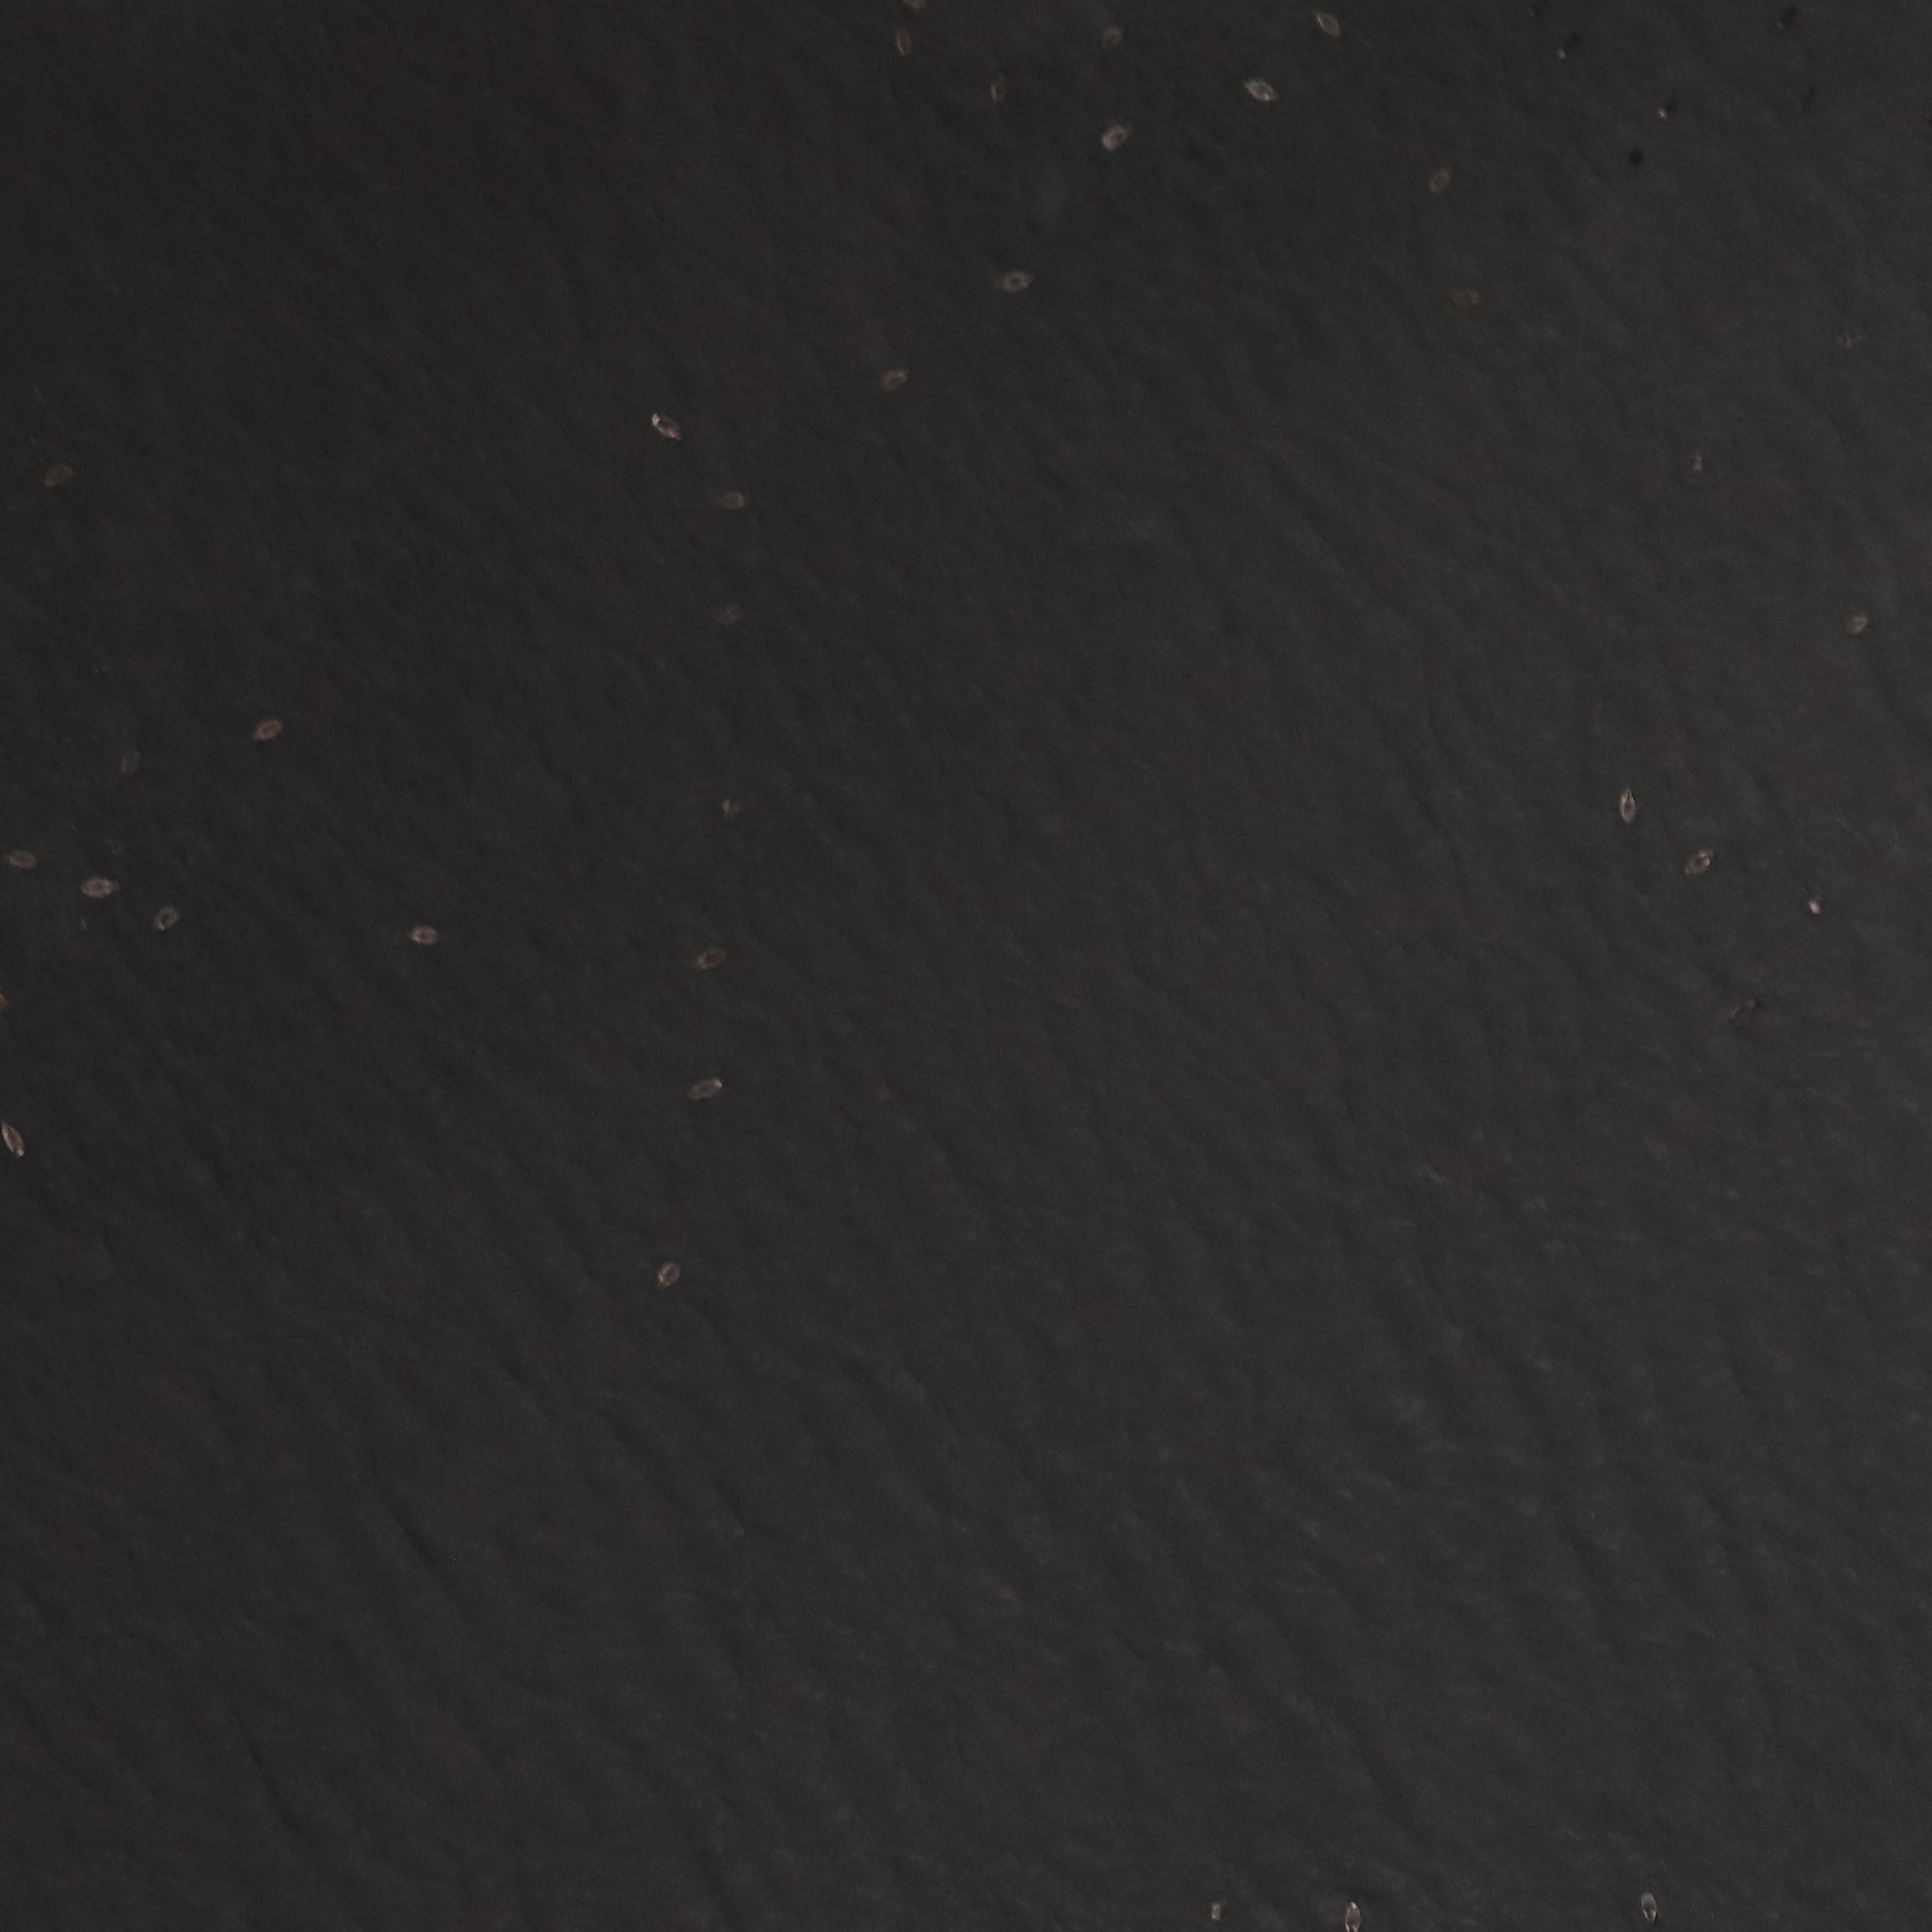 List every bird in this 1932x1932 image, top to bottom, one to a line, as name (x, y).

other bird (1528, 8)
other bird (1782, 19)
other bird (1331, 25)
other bird (1112, 36)
other bird (905, 39)
other bird (1562, 52)
other bird (1266, 88)
other bird (999, 92)
other bird (1805, 100)
other bird (1662, 116)
other bird (1930, 123)
other bird (1116, 137)
other bird (1634, 155)
other bird (1440, 181)
other bird (1015, 281)
other bird (1469, 295)
other bird (1850, 338)
other bird (894, 378)
other bird (667, 428)
other bird (1698, 466)
other bird (58, 472)
other bird (732, 500)
other bird (729, 615)
other bird (1855, 627)
other bird (273, 727)
other bird (133, 765)
other bird (730, 802)
other bird (1628, 807)
other bird (23, 856)
other bird (1697, 864)
other bird (98, 887)
other bird (1814, 909)
other bird (167, 916)
other bird (432, 936)
other bird (718, 959)
other bird (1742, 1014)
other bird (702, 1090)
other bird (13, 1134)
other bird (669, 1278)
other bird (1651, 1906)
other bird (1215, 1911)
other bird (1351, 1917)